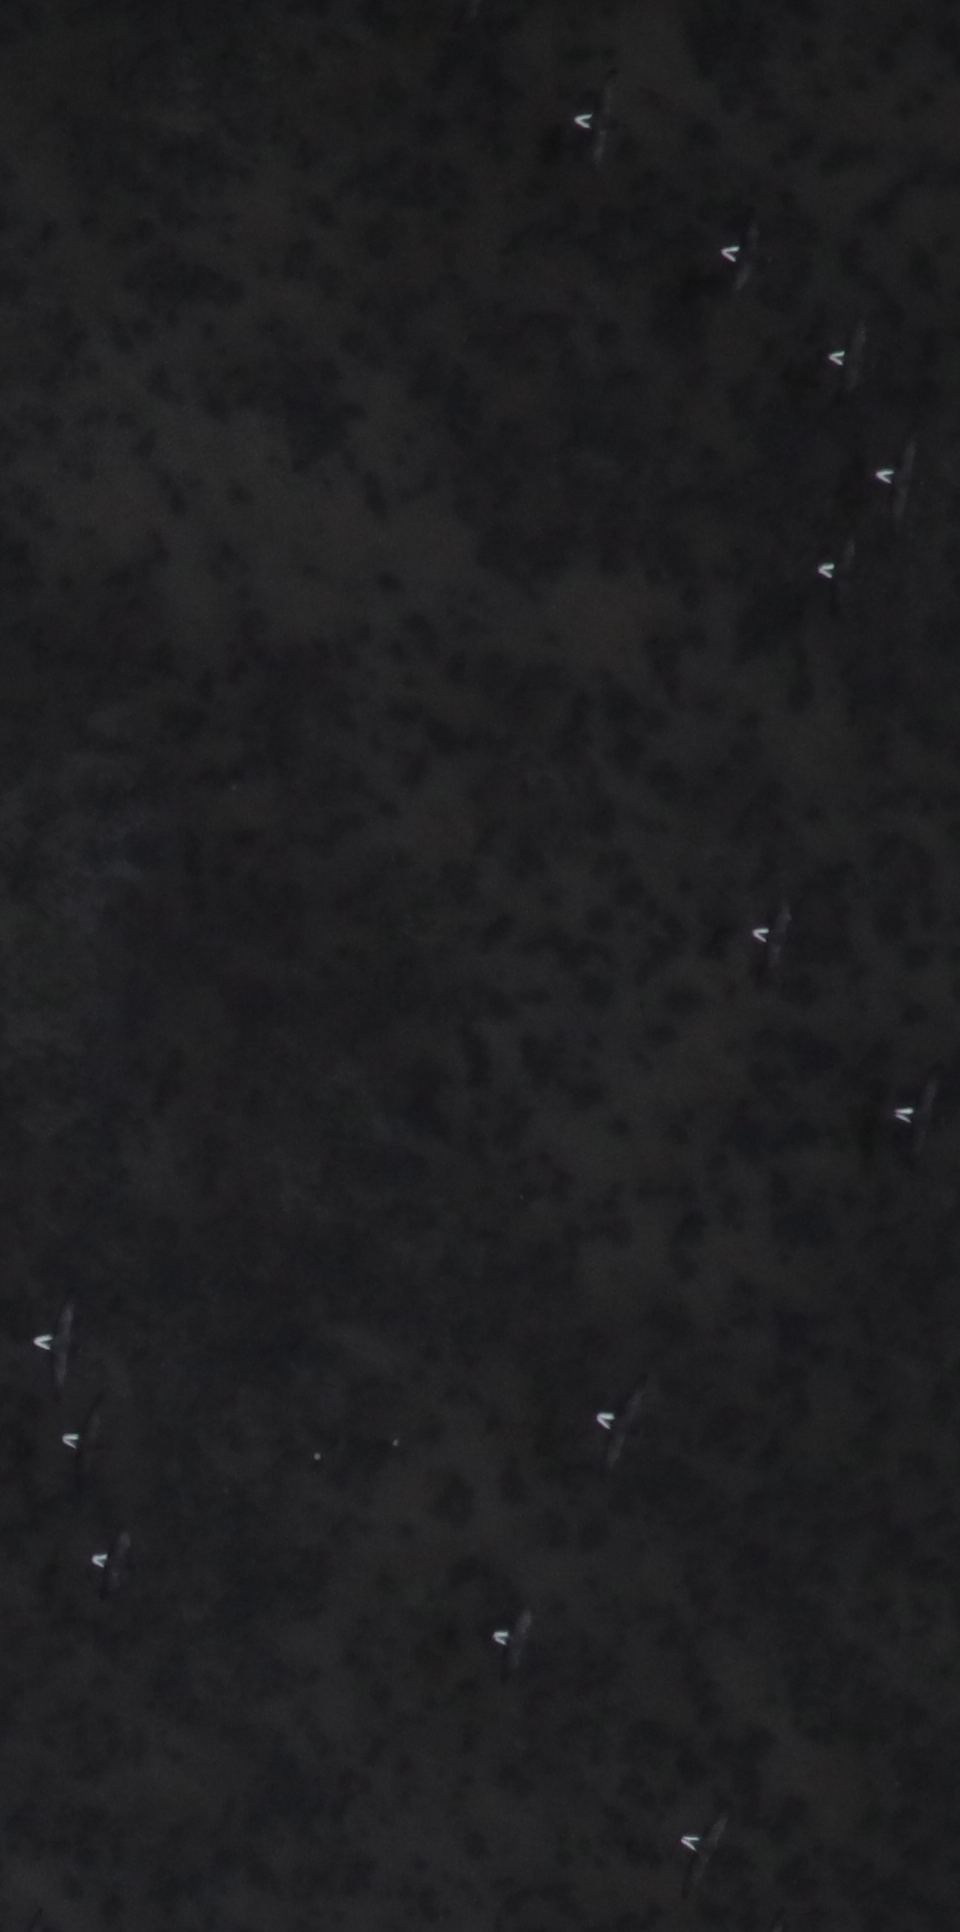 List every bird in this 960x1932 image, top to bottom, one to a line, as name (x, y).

brant (604, 122)
brant (748, 255)
brant (852, 354)
brant (899, 475)
brant (842, 572)
brant (781, 939)
brant (921, 1114)
brant (54, 1346)
brant (620, 1424)
brant (84, 1440)
brant (115, 1562)
brant (512, 1641)
brant (705, 1843)